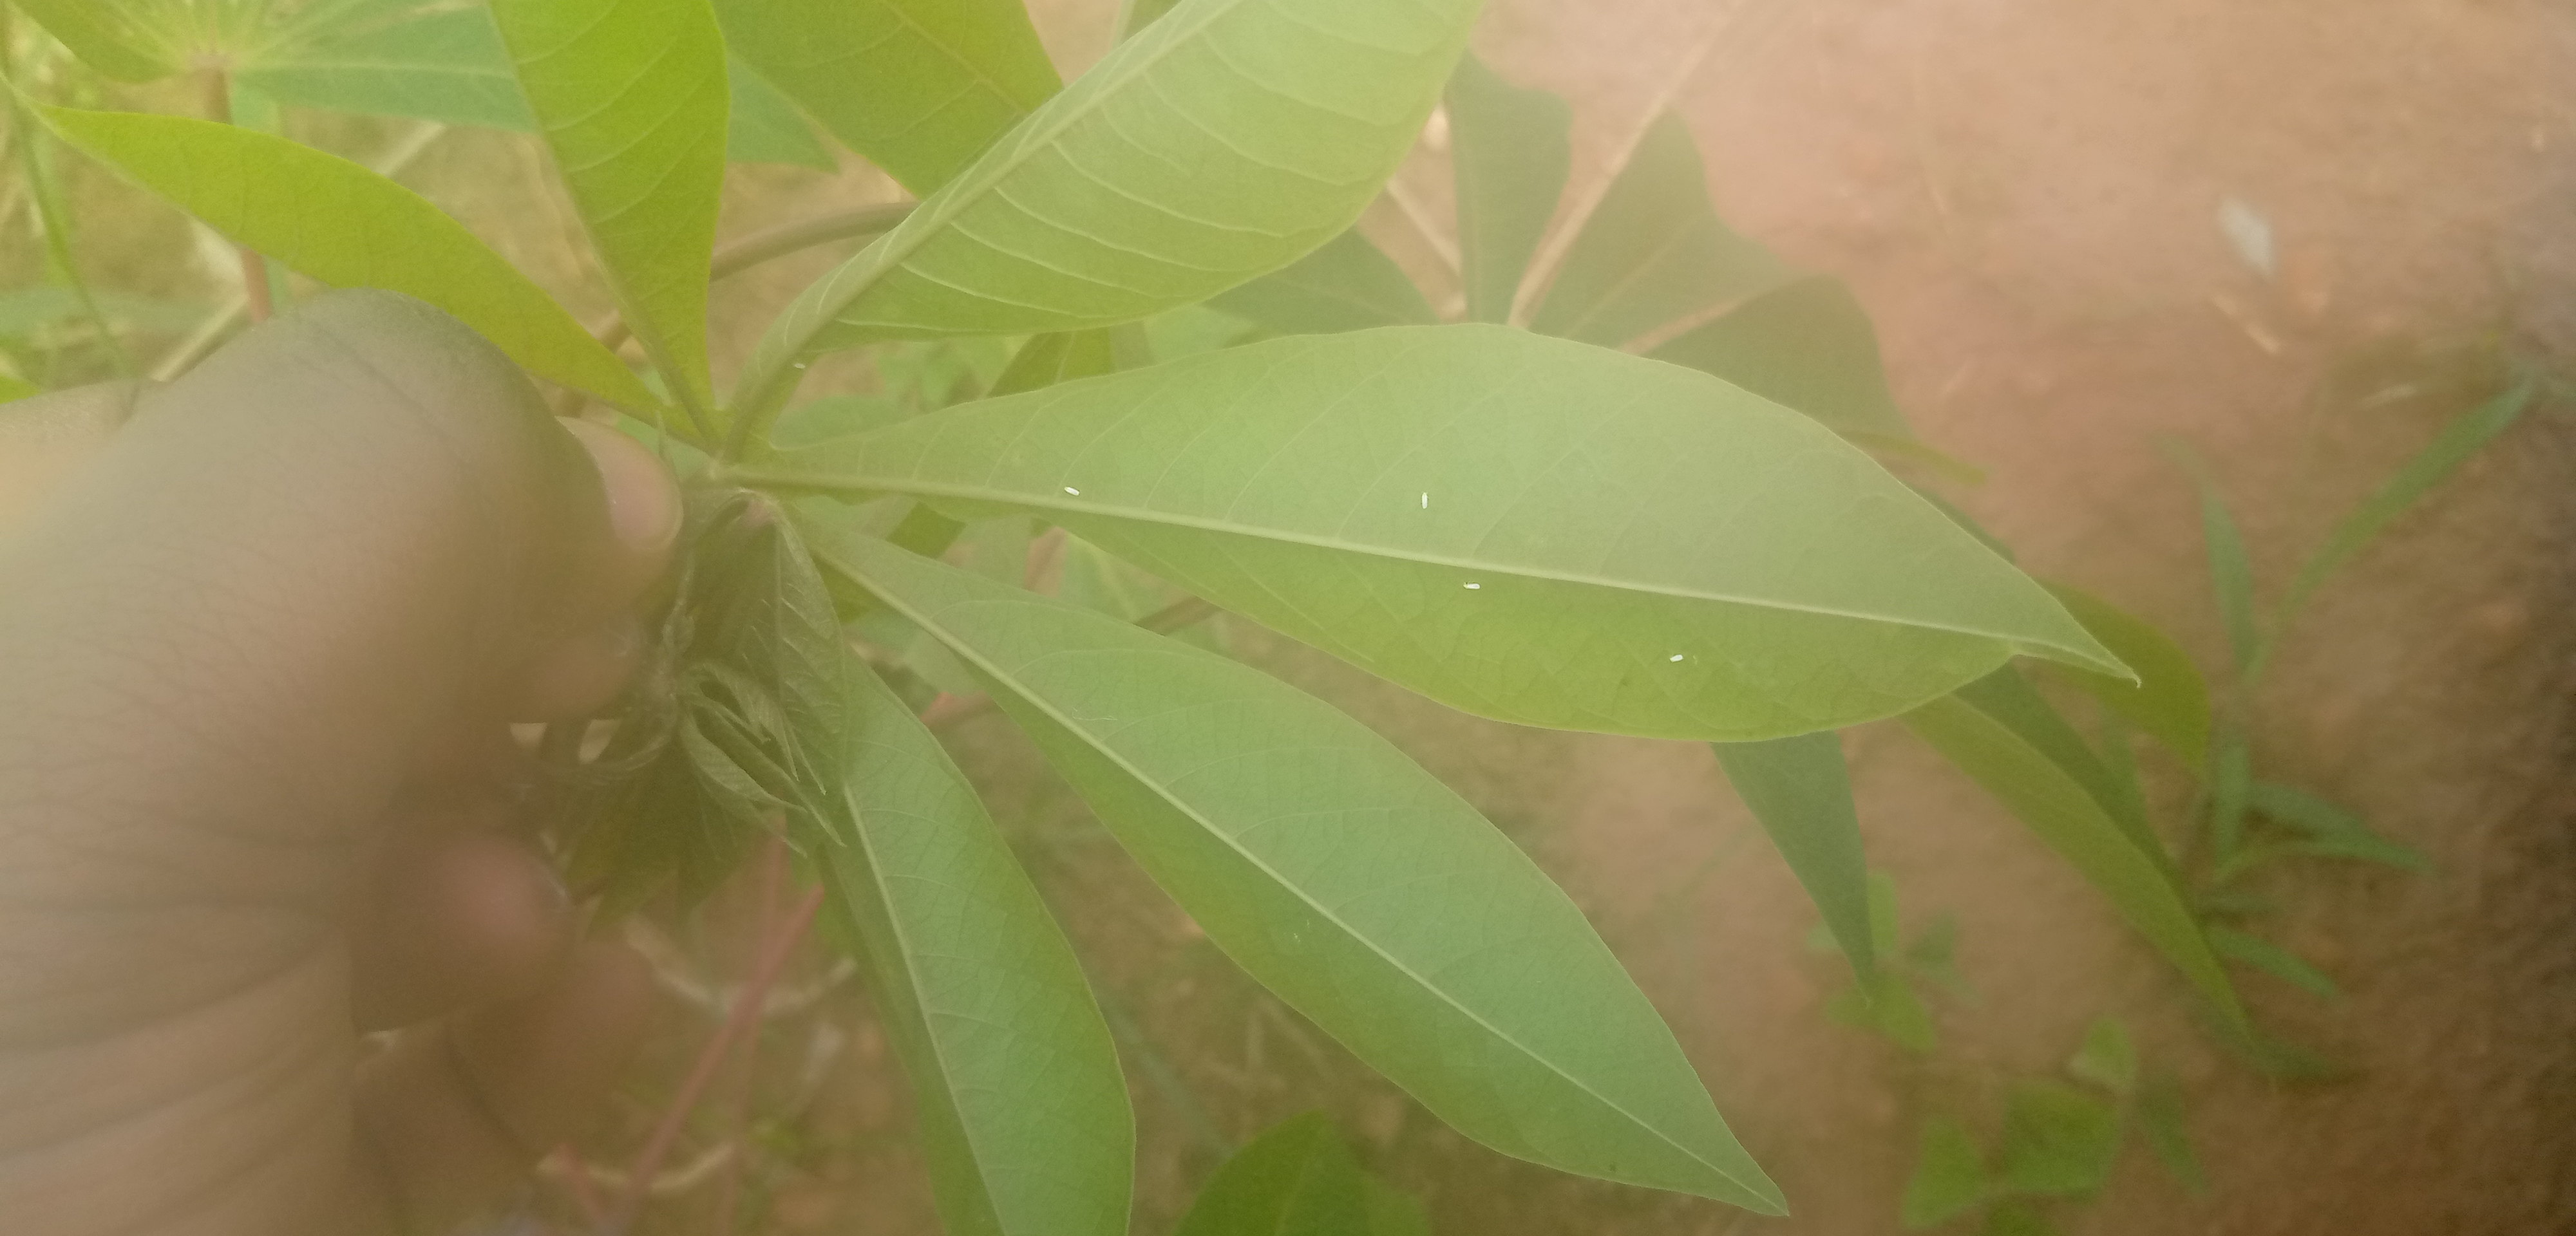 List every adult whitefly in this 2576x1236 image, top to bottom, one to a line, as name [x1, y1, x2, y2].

whitefly [793, 360, 807, 373]
whitefly [1059, 483, 1085, 499]
whitefly [1414, 489, 1434, 512]
whitefly [1454, 577, 1487, 599]
whitefly [1669, 645, 1690, 668]